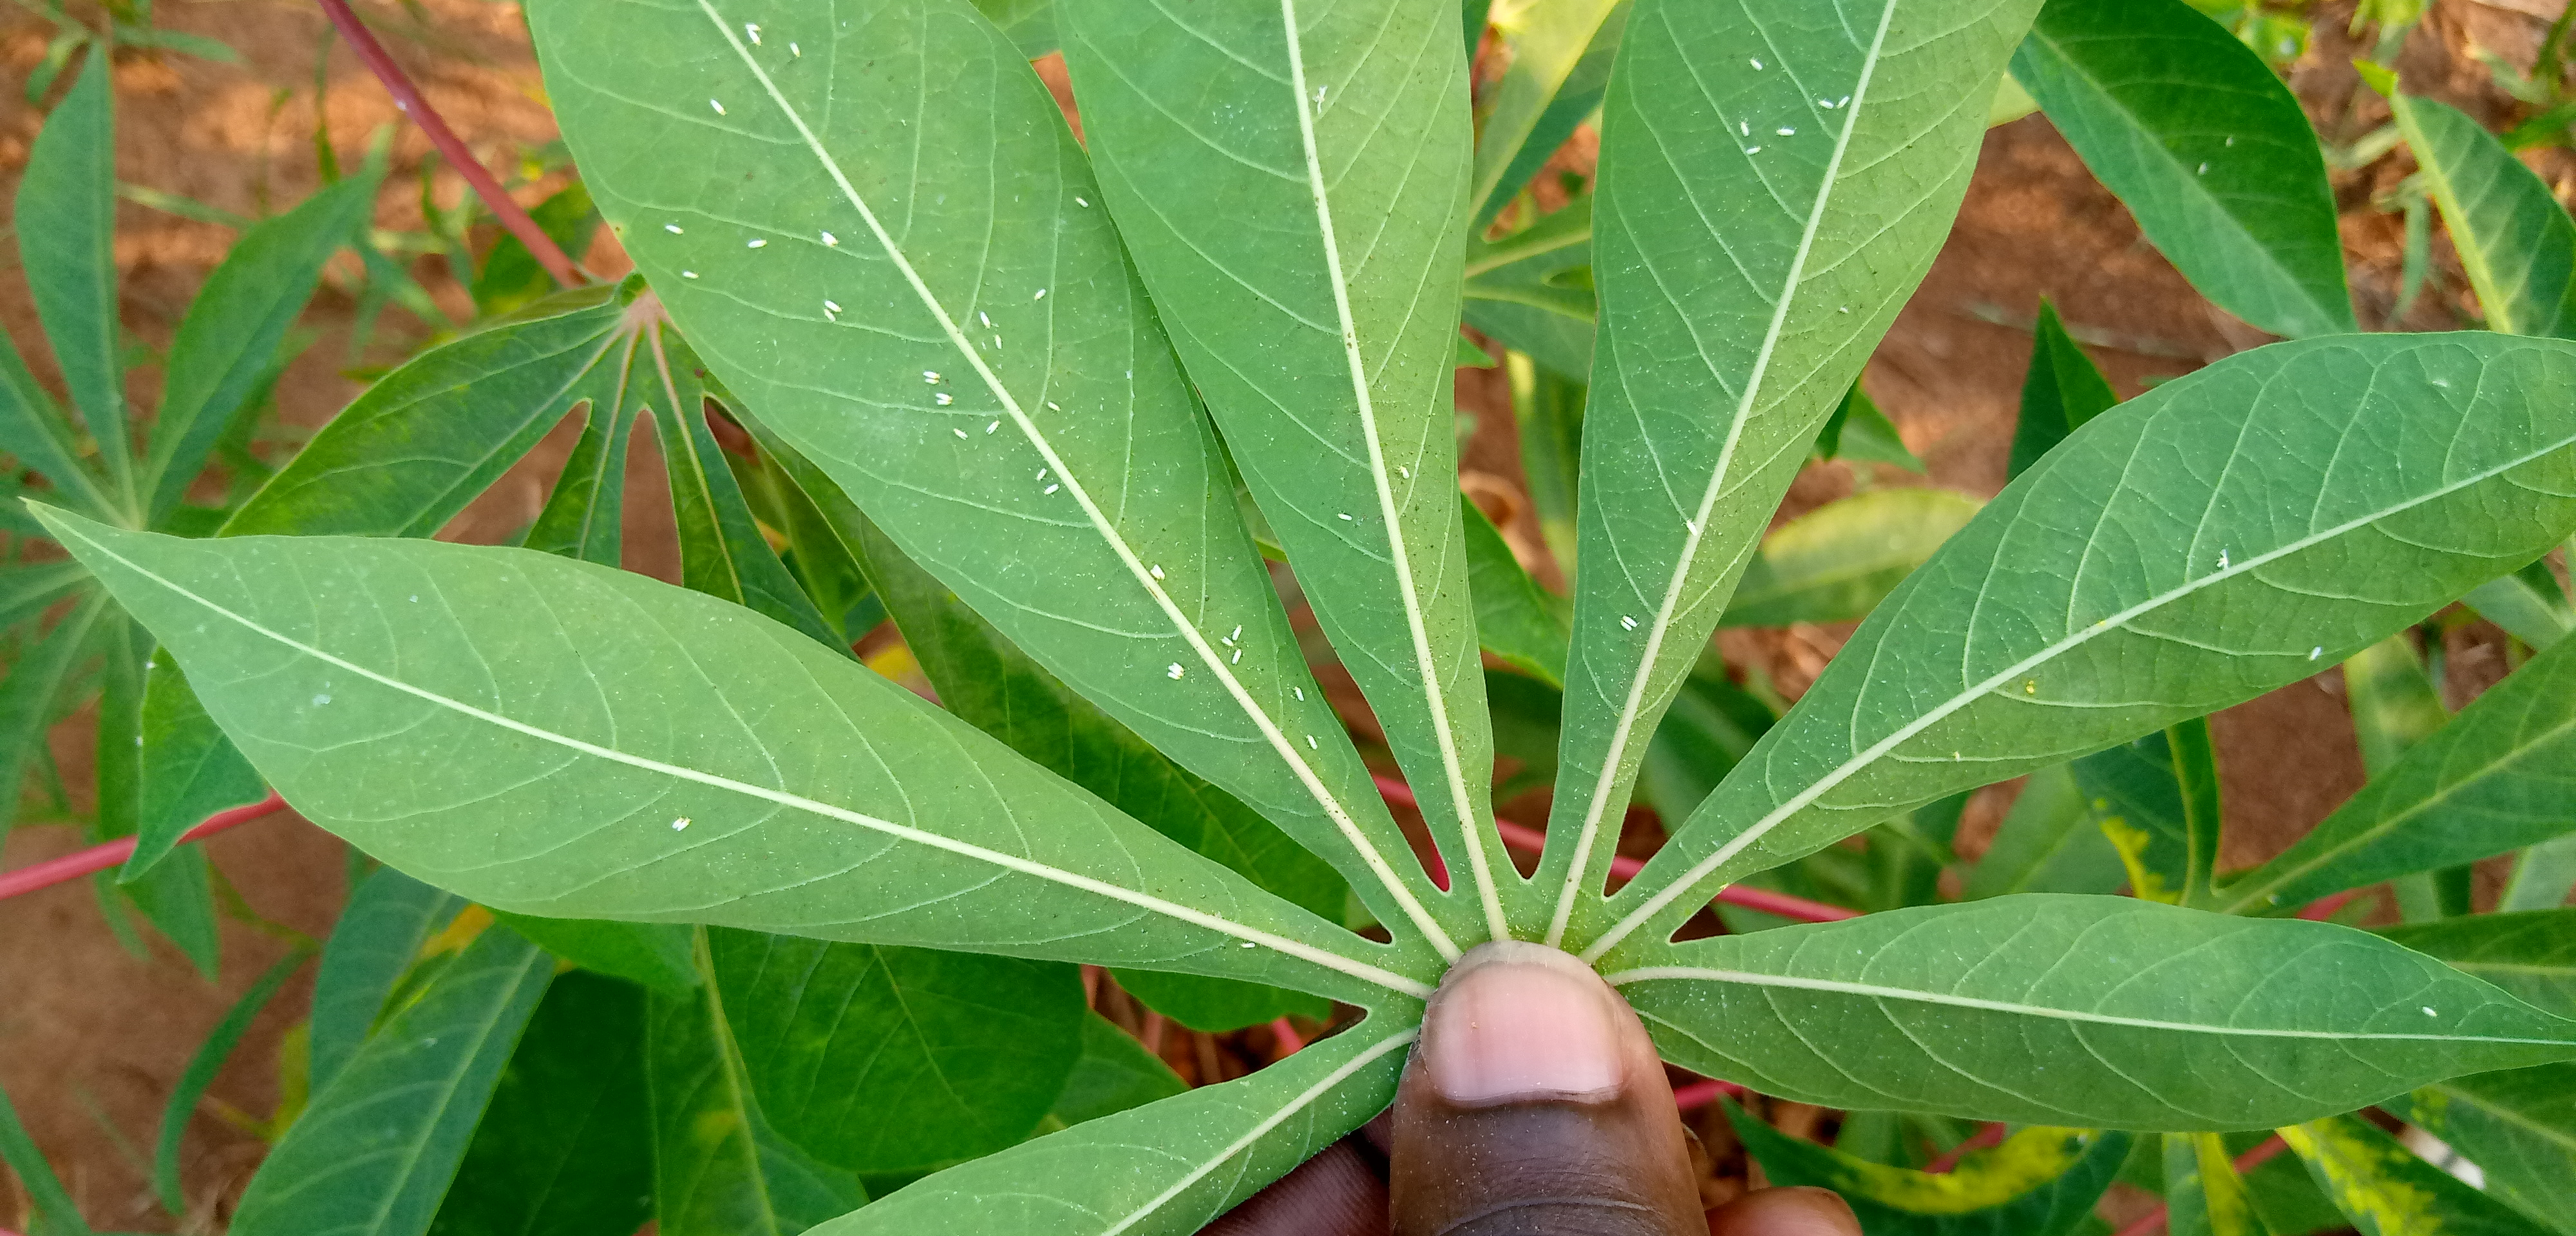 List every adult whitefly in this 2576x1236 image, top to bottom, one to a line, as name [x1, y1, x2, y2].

whitefly [743, 22, 761, 31]
whitefly [748, 30, 765, 47]
whitefly [789, 41, 802, 59]
whitefly [1747, 56, 1763, 73]
whitefly [1311, 84, 1333, 114]
whitefly [1836, 93, 1853, 109]
whitefly [1816, 97, 1835, 111]
whitefly [709, 98, 727, 117]
whitefly [1738, 118, 1753, 138]
whitefly [1774, 126, 1797, 137]
whitefly [1745, 144, 1764, 157]
whitefly [1073, 194, 1092, 209]
whitefly [664, 222, 685, 238]
whitefly [819, 229, 840, 248]
whitefly [747, 238, 768, 250]
whitefly [679, 268, 700, 281]
whitefly [1034, 288, 1047, 303]
whitefly [823, 298, 846, 313]
whitefly [1838, 305, 1850, 317]
whitefly [822, 308, 839, 323]
whitefly [979, 308, 992, 330]
whitefly [993, 333, 1003, 351]
whitefly [921, 368, 941, 379]
whitefly [923, 378, 941, 386]
whitefly [935, 391, 954, 407]
whitefly [1044, 399, 1065, 413]
whitefly [982, 418, 1001, 438]
whitefly [948, 424, 972, 443]
whitefly [1396, 464, 1412, 481]
whitefly [1036, 467, 1050, 481]
whitefly [1042, 482, 1066, 496]
whitefly [1336, 511, 1355, 523]
whitefly [1685, 518, 1699, 538]
whitefly [2213, 547, 2231, 571]
whitefly [1150, 562, 1170, 581]
whitefly [1618, 613, 1639, 632]
whitefly [1232, 623, 1245, 641]
whitefly [1220, 635, 1236, 648]
whitefly [2307, 644, 2327, 662]
whitefly [1231, 648, 1245, 666]
whitefly [145, 658, 158, 670]
whitefly [1165, 660, 1186, 682]
whitefly [1291, 684, 1307, 702]
whitefly [1305, 733, 1320, 750]
whitefly [133, 734, 147, 750]
whitefly [1951, 749, 1965, 762]
whitefly [671, 816, 693, 830]
whitefly [1240, 941, 1257, 949]
whitefly [2420, 1004, 2438, 1019]